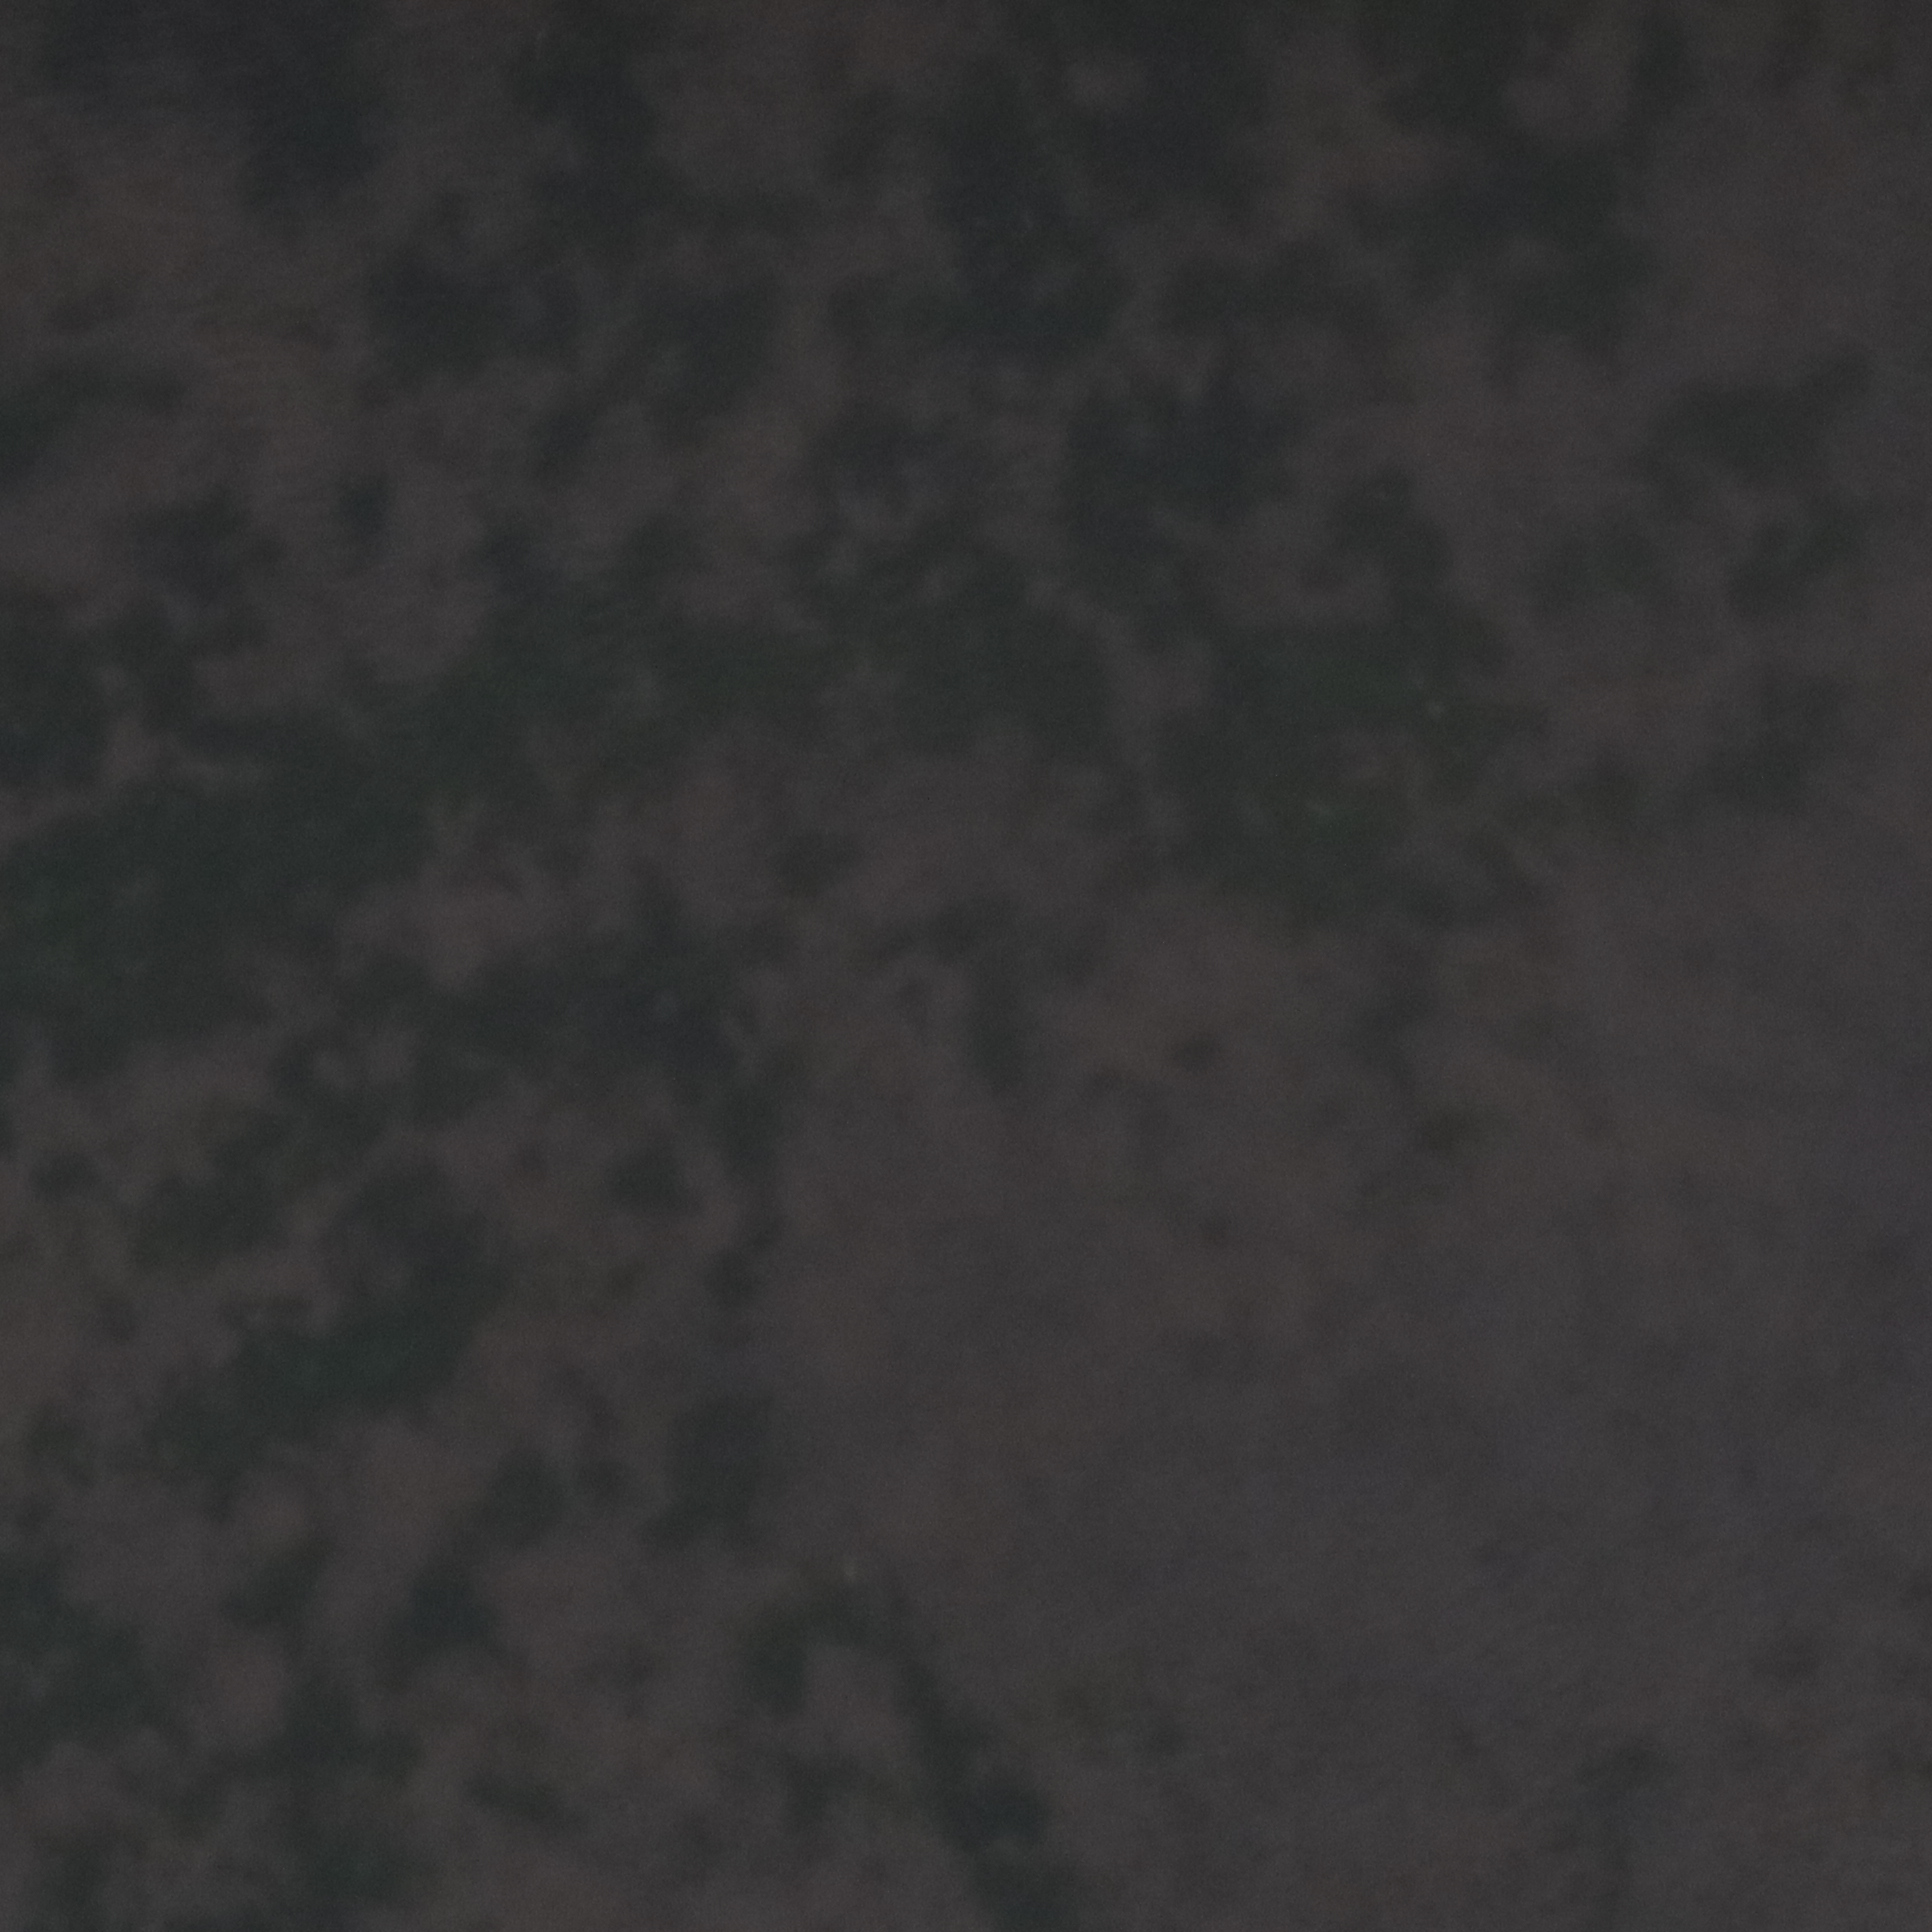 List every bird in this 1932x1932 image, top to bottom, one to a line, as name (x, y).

None